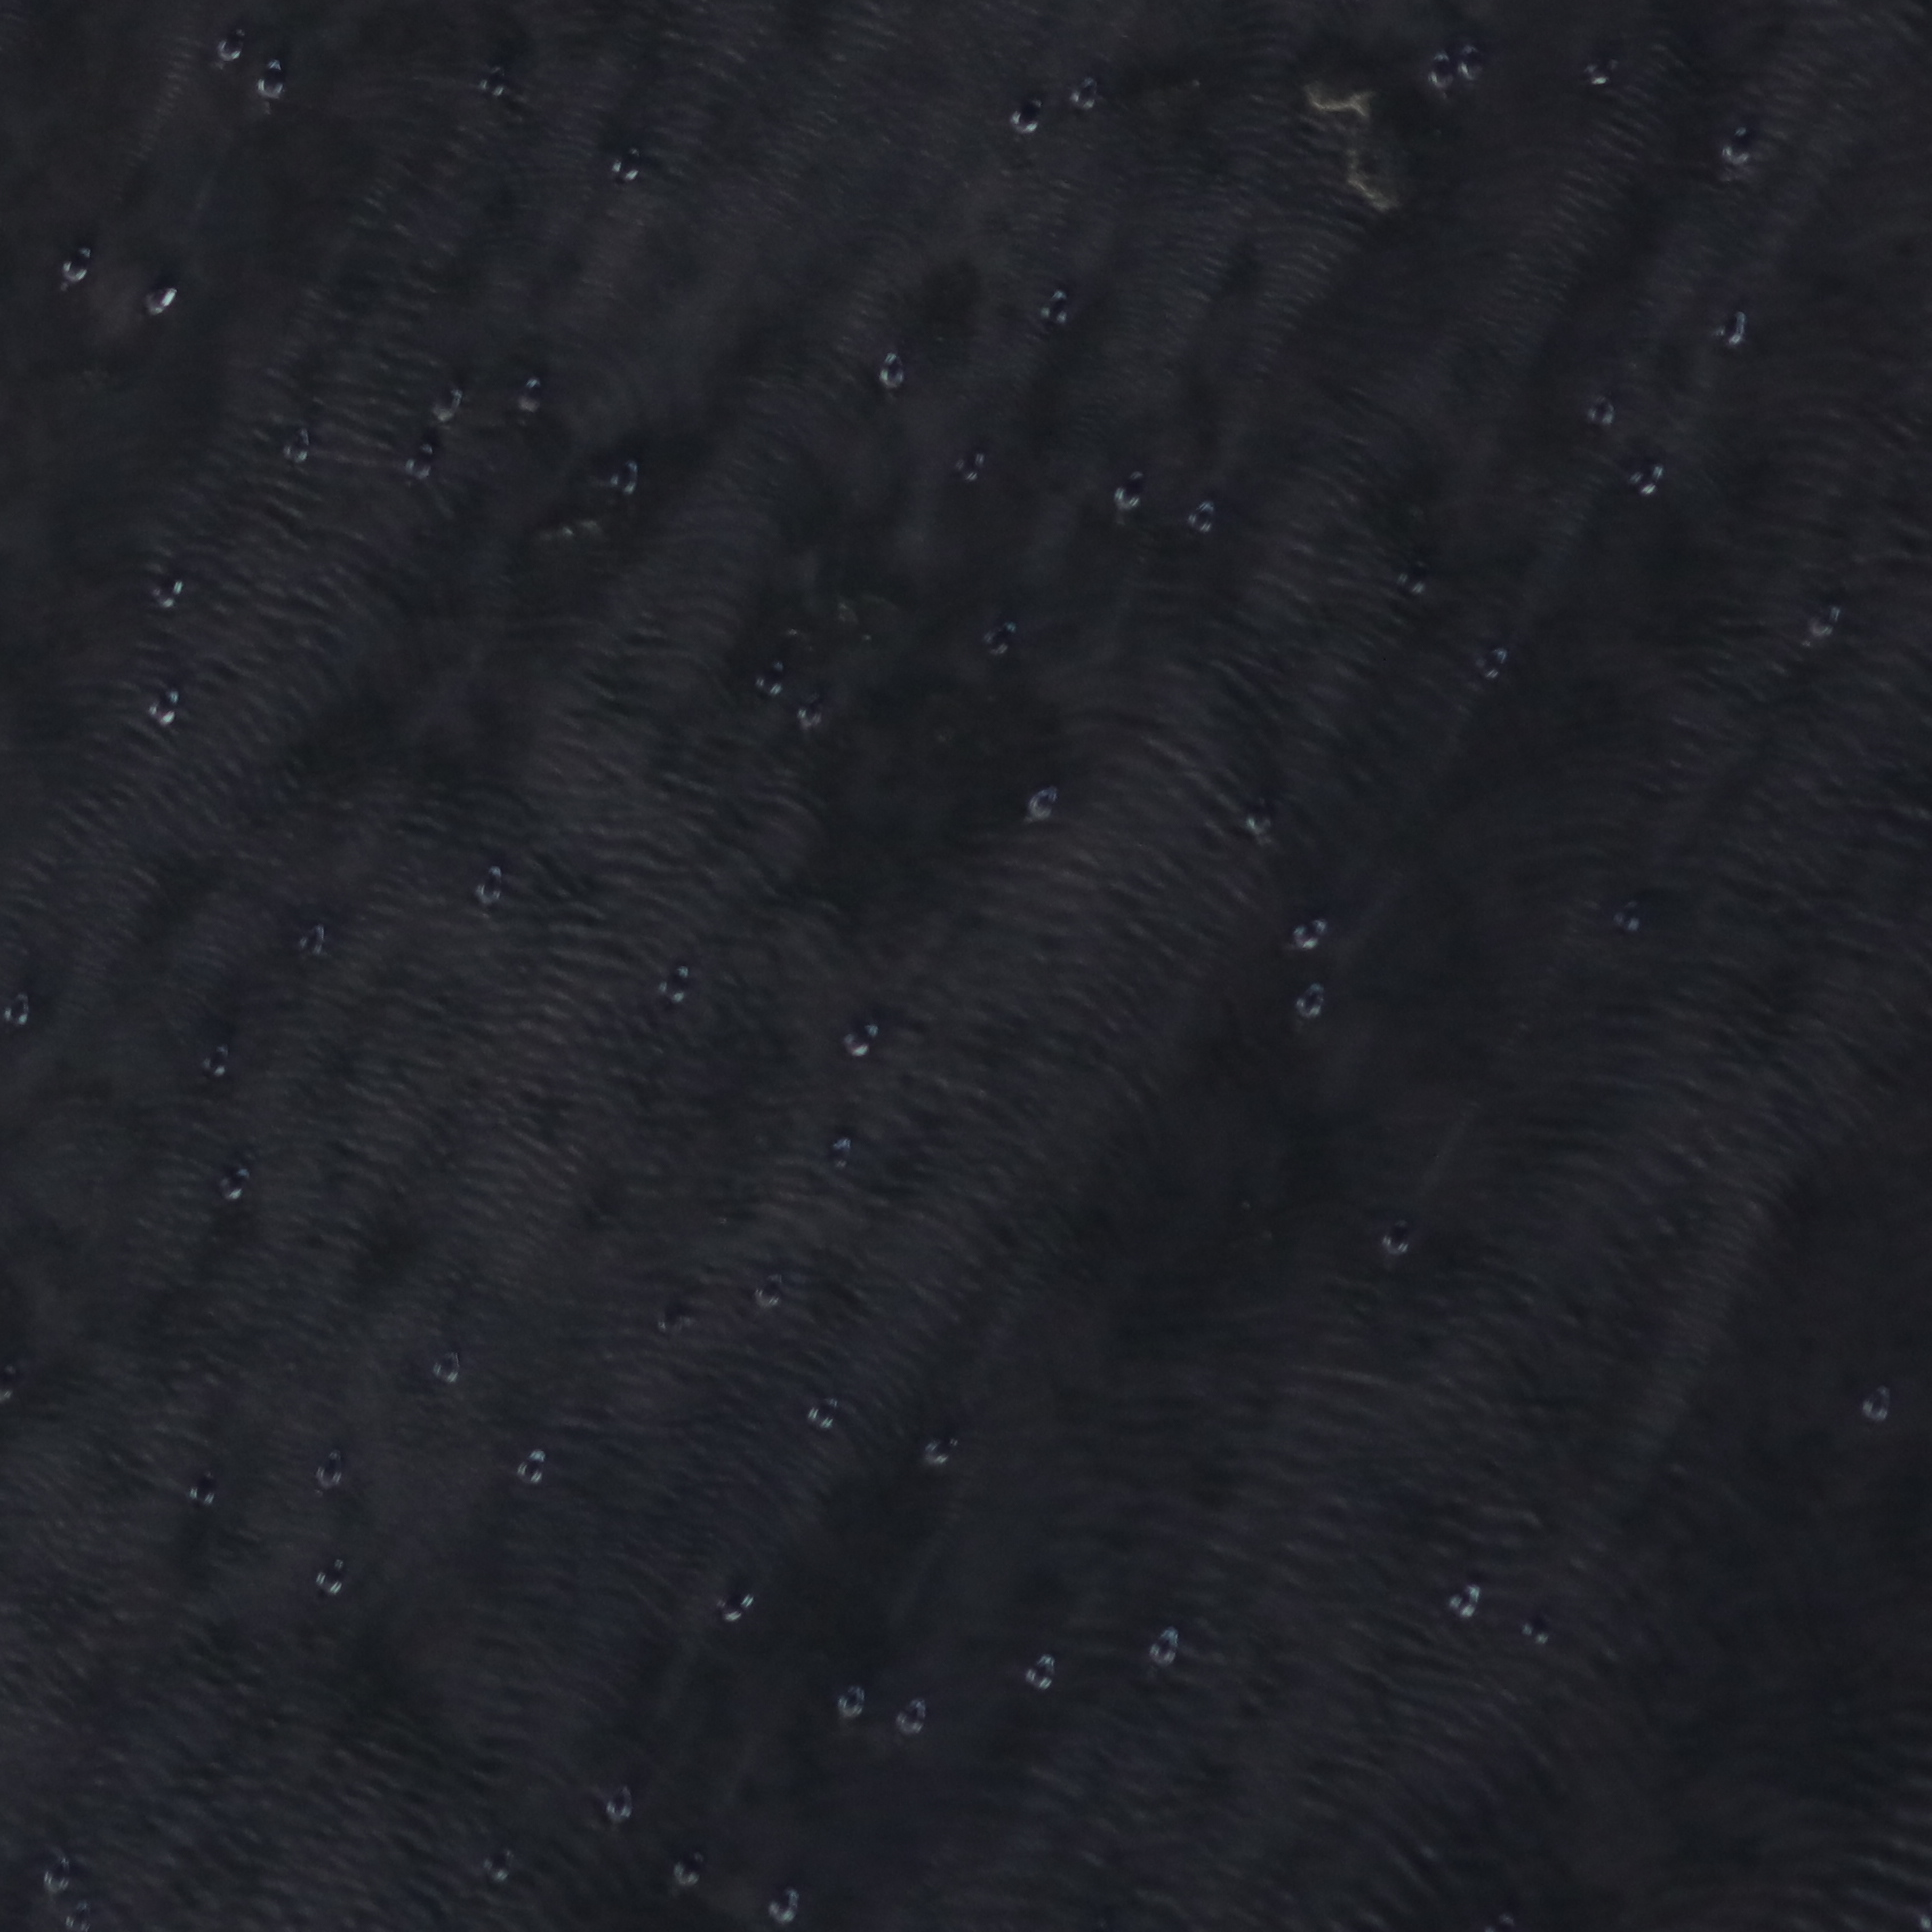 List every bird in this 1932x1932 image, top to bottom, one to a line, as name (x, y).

brant (228, 45)
brant (1478, 62)
brant (1443, 72)
brant (1600, 75)
brant (272, 83)
brant (490, 93)
brant (1085, 93)
brant (1024, 112)
brant (1735, 157)
brant (623, 168)
brant (78, 270)
brant (162, 297)
brant (1058, 309)
brant (1734, 335)
brant (893, 368)
brant (531, 402)
brant (451, 405)
brant (1589, 406)
brant (301, 447)
brant (969, 457)
brant (428, 466)
brant (629, 473)
brant (1648, 479)
brant (1134, 492)
brant (1214, 515)
brant (1404, 589)
brant (173, 591)
brant (1818, 621)
brant (996, 637)
brant (1487, 661)
brant (770, 678)
brant (161, 707)
brant (813, 714)
brant (1048, 806)
brant (1258, 825)
brant (490, 889)
brant (1632, 921)
brant (1308, 938)
brant (314, 942)
brant (675, 975)
brant (1307, 1000)
brant (22, 1013)
brant (865, 1041)
brant (220, 1062)
brant (843, 1151)
brant (237, 1176)
brant (1403, 1243)
brant (768, 1293)
brant (450, 1370)
brant (1881, 1409)
brant (816, 1419)
brant (940, 1450)
brant (531, 1472)
brant (332, 1478)
brant (204, 1495)
brant (333, 1581)
brant (1458, 1597)
brant (731, 1609)
brant (1541, 1634)
brant (1171, 1650)
brant (1047, 1669)
brant (851, 1699)
brant (915, 1716)
brant (617, 1804)
brant (494, 1869)
brant (55, 1870)
brant (689, 1873)
brant (782, 1910)
brant (85, 1916)